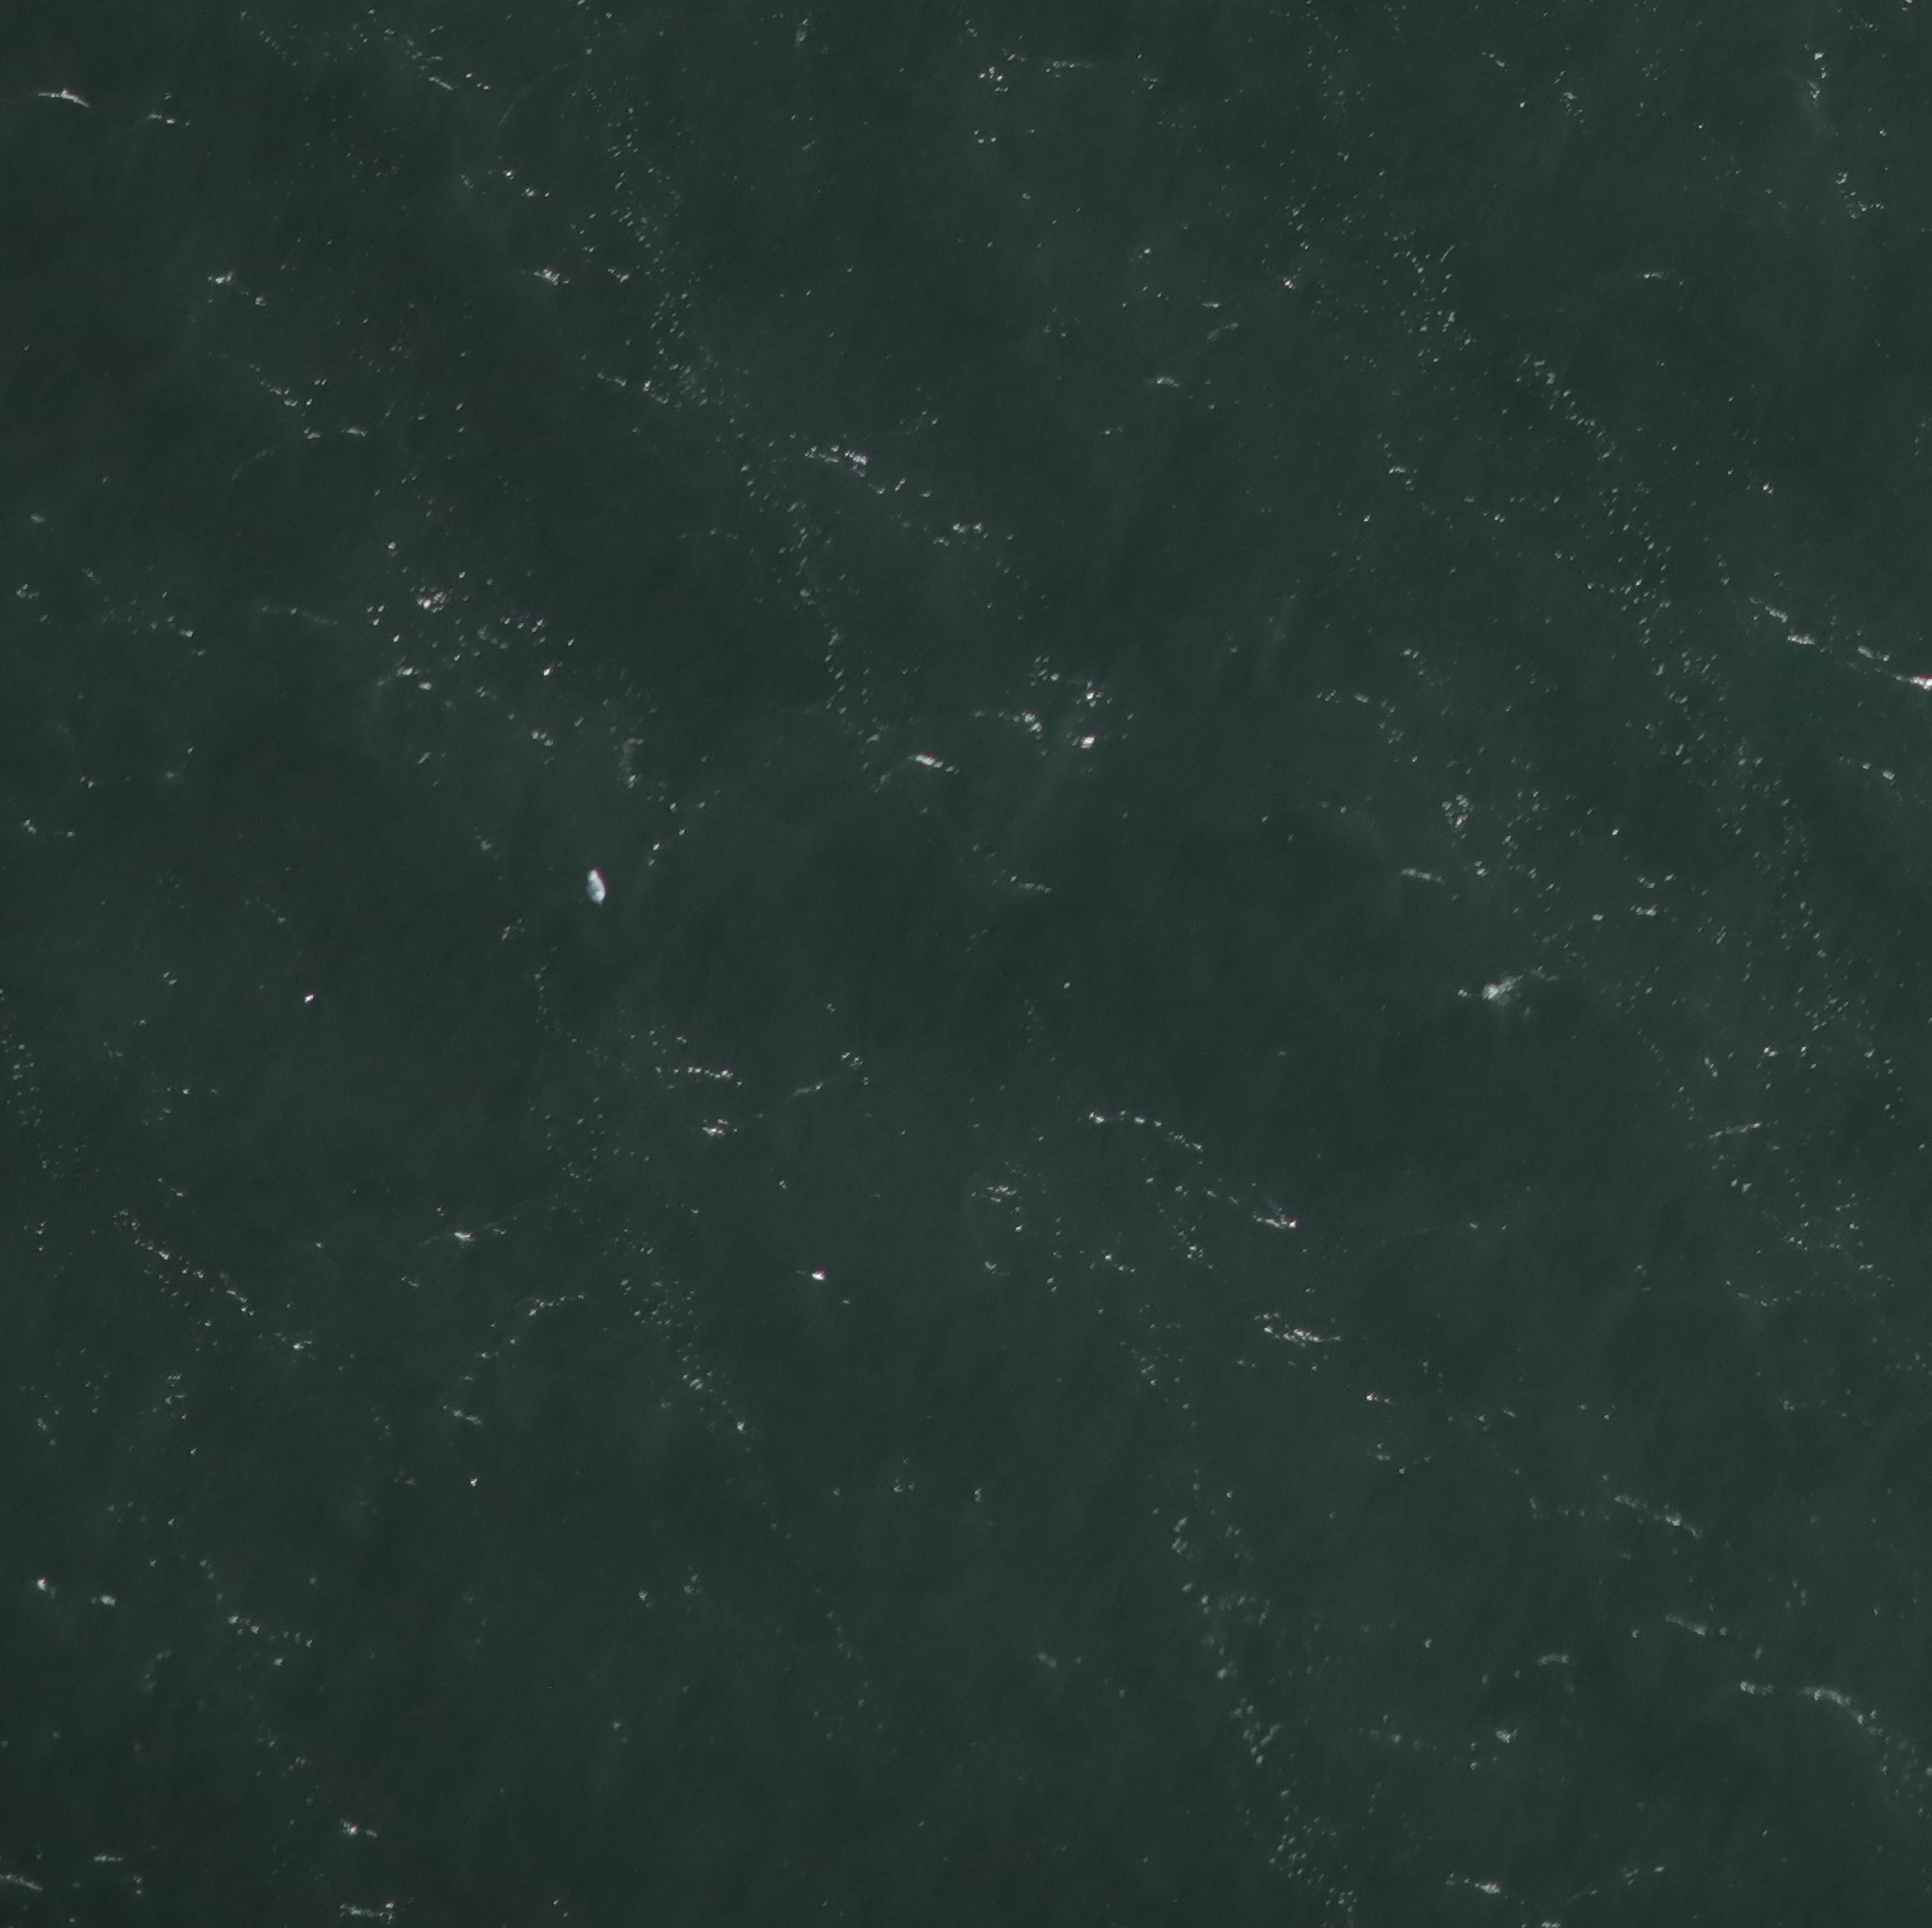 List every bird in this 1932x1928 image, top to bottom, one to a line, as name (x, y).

gull (597, 893)